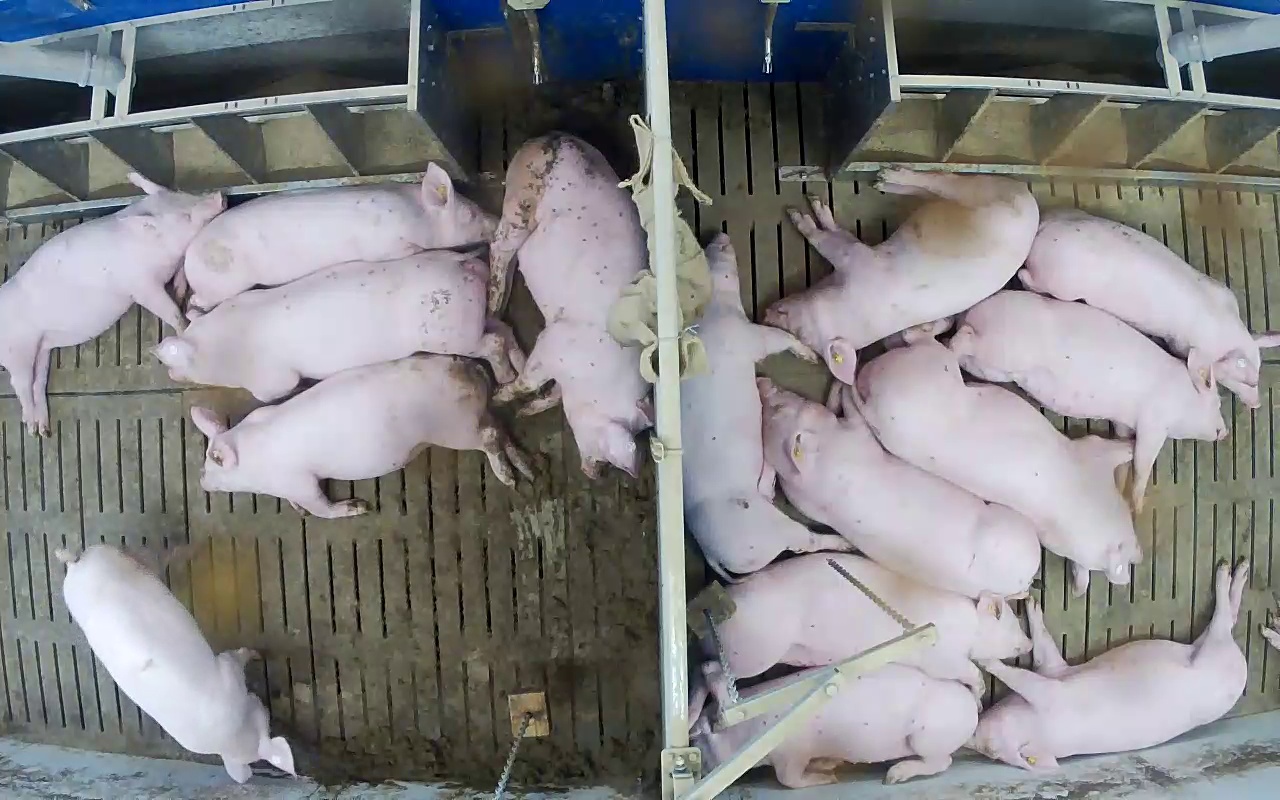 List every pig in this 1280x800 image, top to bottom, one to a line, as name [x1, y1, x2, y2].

pig [485, 130, 649, 479]
pig [182, 160, 504, 323]
pig [765, 164, 1042, 386]
pig [1, 173, 230, 439]
pig [1016, 203, 1278, 412]
pig [686, 234, 858, 586]
pig [147, 248, 540, 402]
pig [948, 290, 1227, 515]
pig [852, 315, 1149, 597]
pig [192, 355, 537, 516]
pig [751, 374, 1042, 601]
pig [53, 543, 298, 784]
pig [689, 551, 1036, 731]
pig [961, 559, 1255, 771]
pig [690, 662, 984, 788]